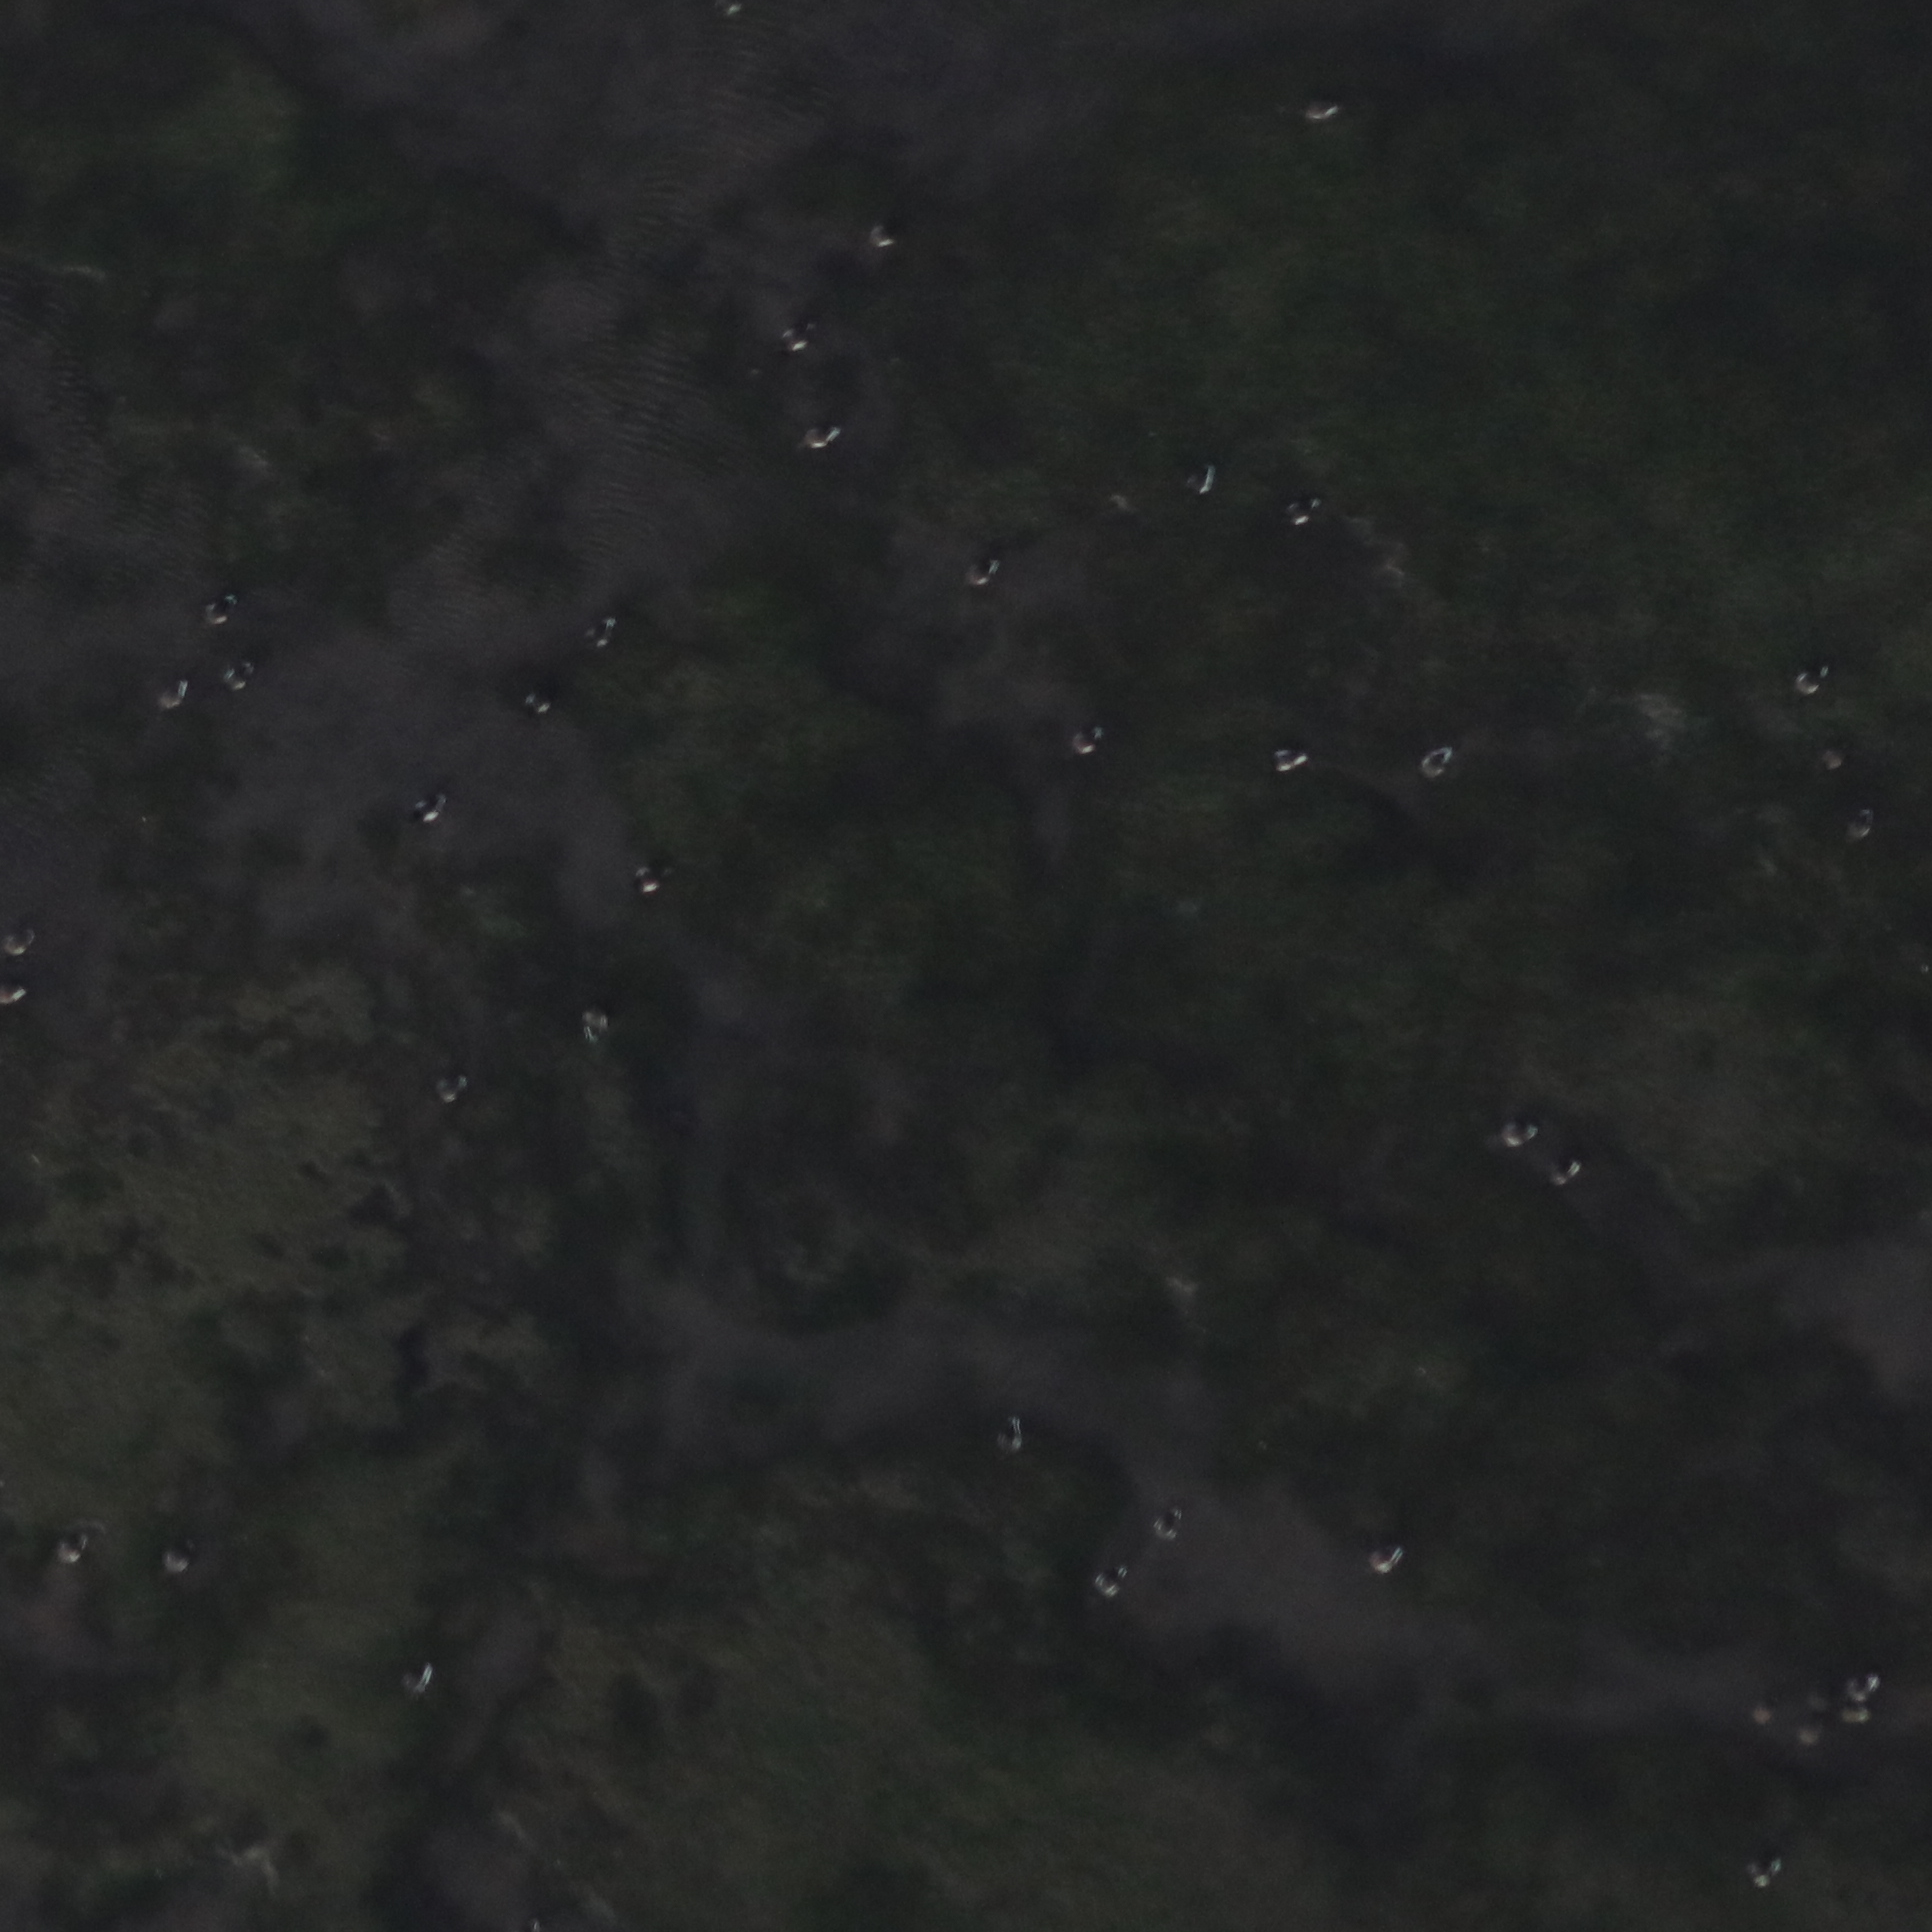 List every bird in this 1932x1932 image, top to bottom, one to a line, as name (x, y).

brant (734, 5)
brant (1321, 111)
brant (884, 243)
brant (797, 337)
brant (817, 435)
brant (1206, 482)
brant (1301, 509)
brant (981, 572)
brant (217, 609)
brant (601, 633)
brant (247, 679)
brant (1810, 681)
brant (172, 693)
brant (540, 705)
brant (1091, 738)
brant (1285, 753)
brant (1832, 759)
brant (1436, 763)
brant (430, 808)
brant (1863, 828)
brant (647, 878)
brant (19, 940)
brant (7, 993)
brant (597, 1023)
brant (449, 1084)
brant (1517, 1132)
brant (1562, 1178)
brant (1011, 1438)
brant (1163, 1524)
brant (1380, 1549)
brant (68, 1553)
brant (175, 1556)
brant (1107, 1580)
brant (1859, 1680)
brant (416, 1685)
brant (1766, 1710)
brant (1813, 1731)
brant (1756, 1868)
brant (521, 1931)